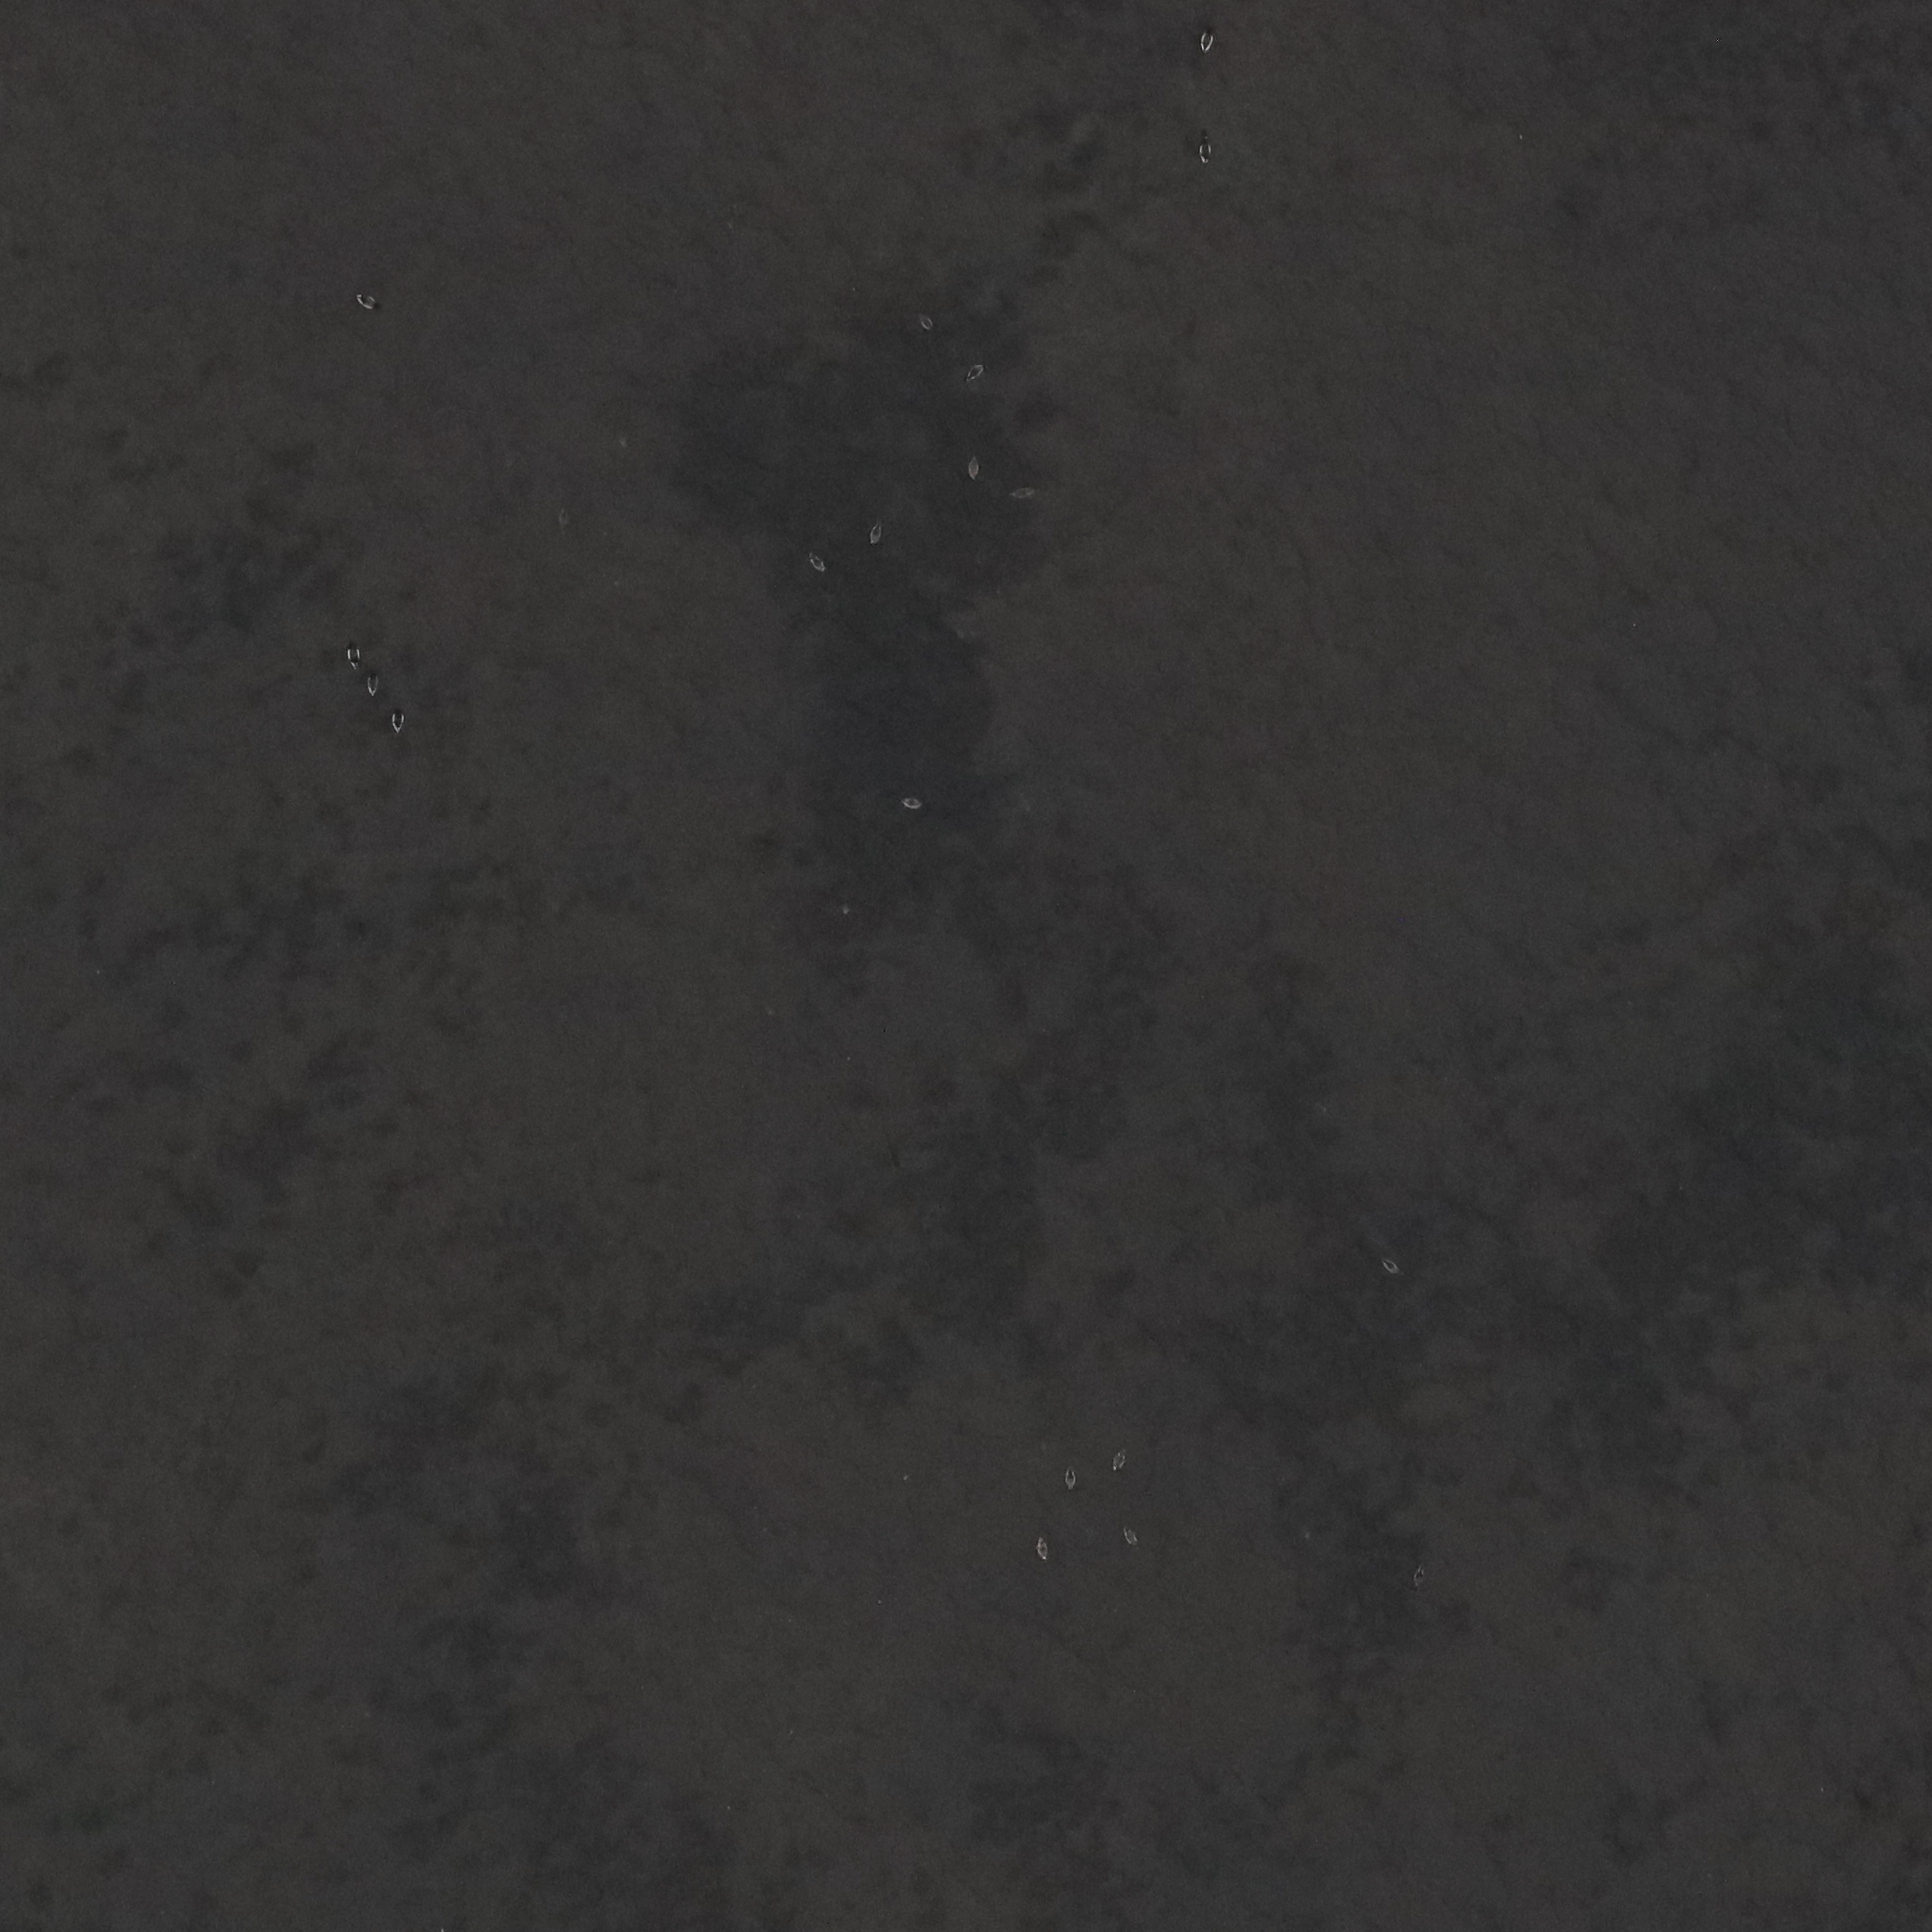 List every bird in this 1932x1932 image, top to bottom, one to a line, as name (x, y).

brant (1207, 41)
brant (1204, 150)
brant (369, 301)
other bird (929, 324)
other bird (973, 373)
other bird (973, 469)
other bird (1023, 487)
other bird (563, 520)
other bird (877, 533)
other bird (819, 561)
brant (354, 656)
brant (372, 683)
brant (397, 720)
other bird (912, 799)
other bird (1388, 1267)
other bird (1117, 1460)
other bird (1069, 1475)
other bird (1130, 1534)
other bird (1041, 1550)
other bird (1418, 1578)